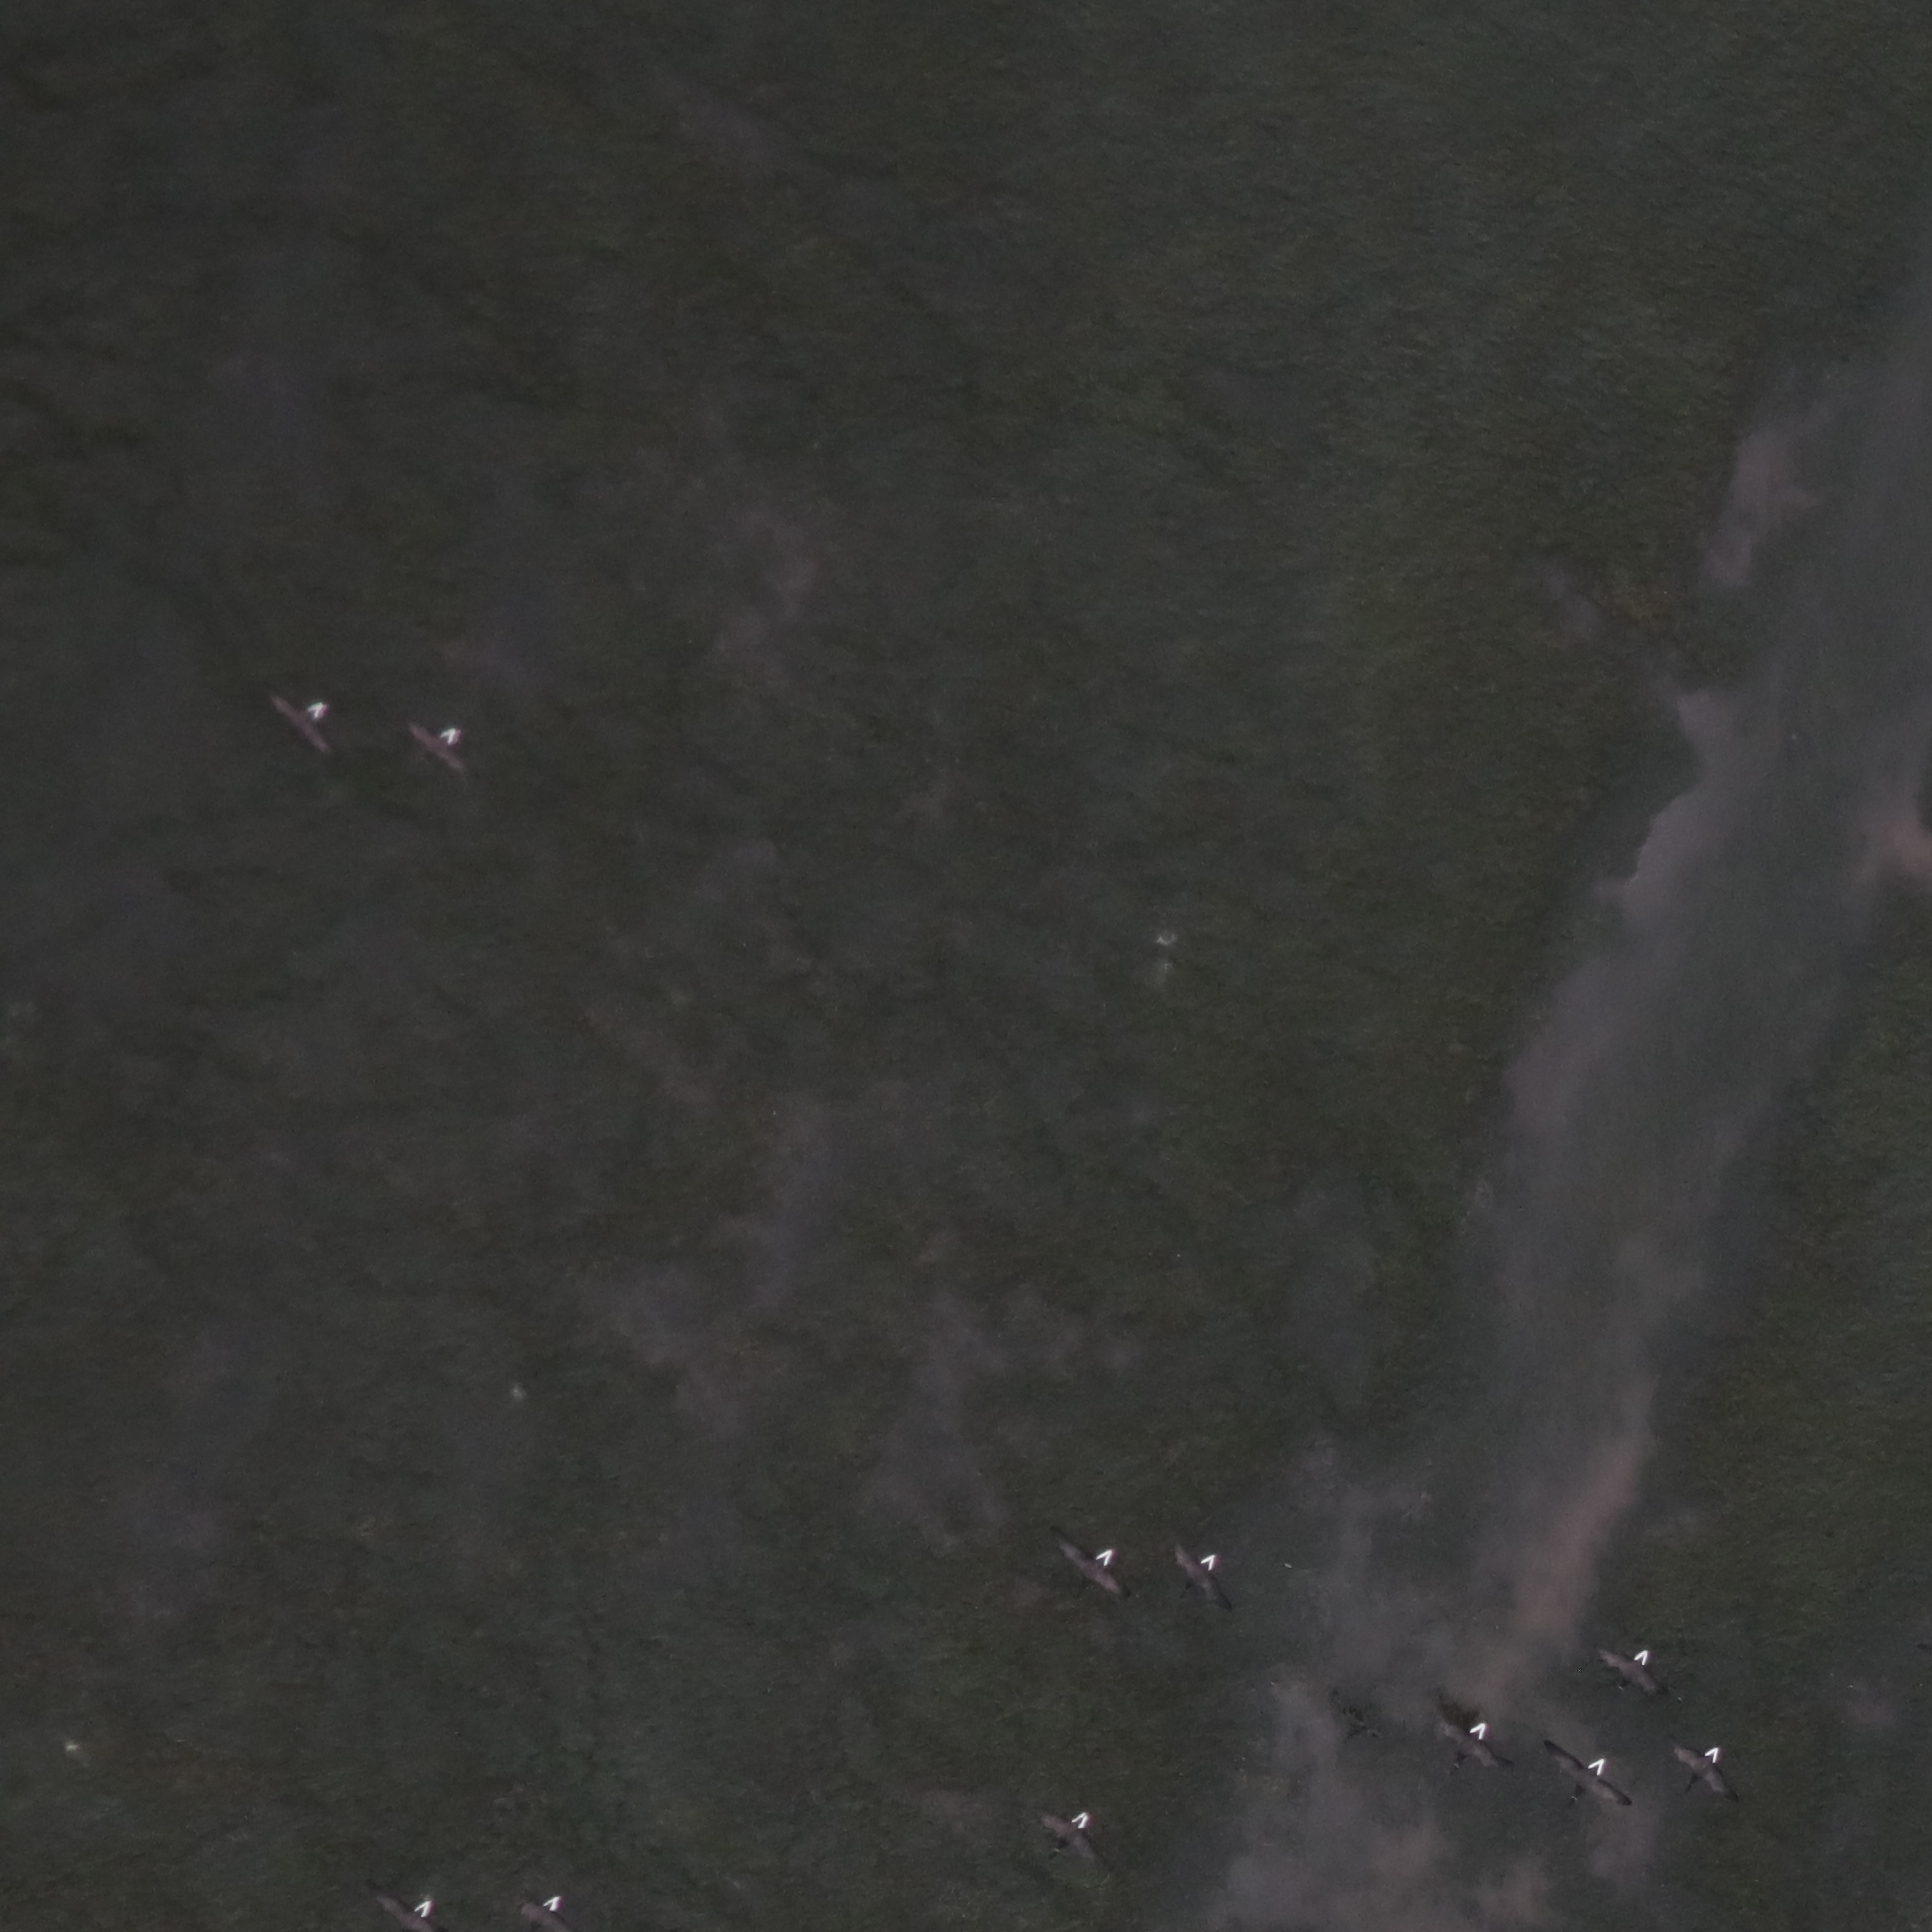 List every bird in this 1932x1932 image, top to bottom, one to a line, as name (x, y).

brant (301, 719)
brant (436, 746)
brant (1097, 1570)
brant (1200, 1572)
brant (1634, 1669)
brant (1468, 1749)
brant (1705, 1767)
brant (1584, 1778)
brant (1069, 1833)
brant (408, 1913)
brant (546, 1915)